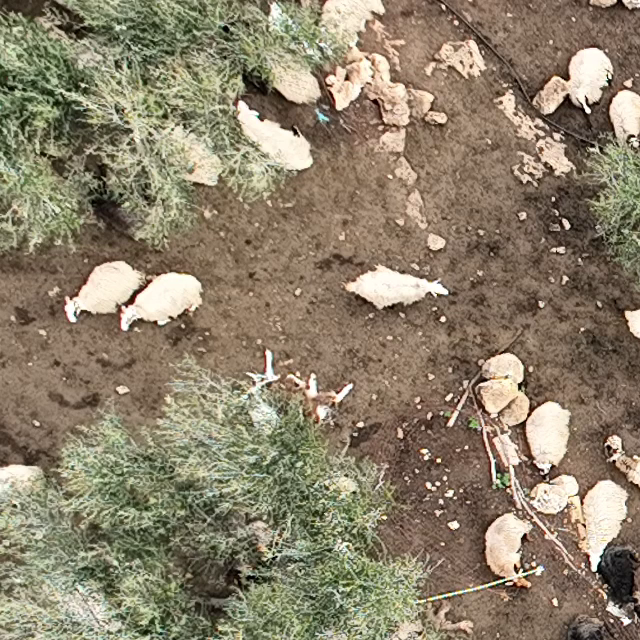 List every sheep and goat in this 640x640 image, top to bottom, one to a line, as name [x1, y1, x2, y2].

sheep [319, 0, 384, 57]
sheep [252, 44, 322, 104]
sheep [563, 47, 612, 114]
sheep [607, 89, 639, 149]
sheep [232, 100, 312, 170]
sheep [143, 117, 222, 189]
sheep [86, 196, 151, 246]
sheep [63, 260, 143, 325]
sheep [343, 264, 454, 310]
sheep [117, 272, 200, 331]
sheep [622, 305, 639, 362]
sheep [240, 387, 281, 434]
sheep [522, 402, 570, 475]
sheep [606, 447, 639, 497]
sheep [0, 464, 42, 508]
sheep [314, 477, 359, 493]
sheep [579, 479, 627, 573]
sheep [480, 512, 532, 591]
sheep [598, 547, 637, 607]
sheep [632, 558, 639, 626]
sheep [569, 613, 616, 639]